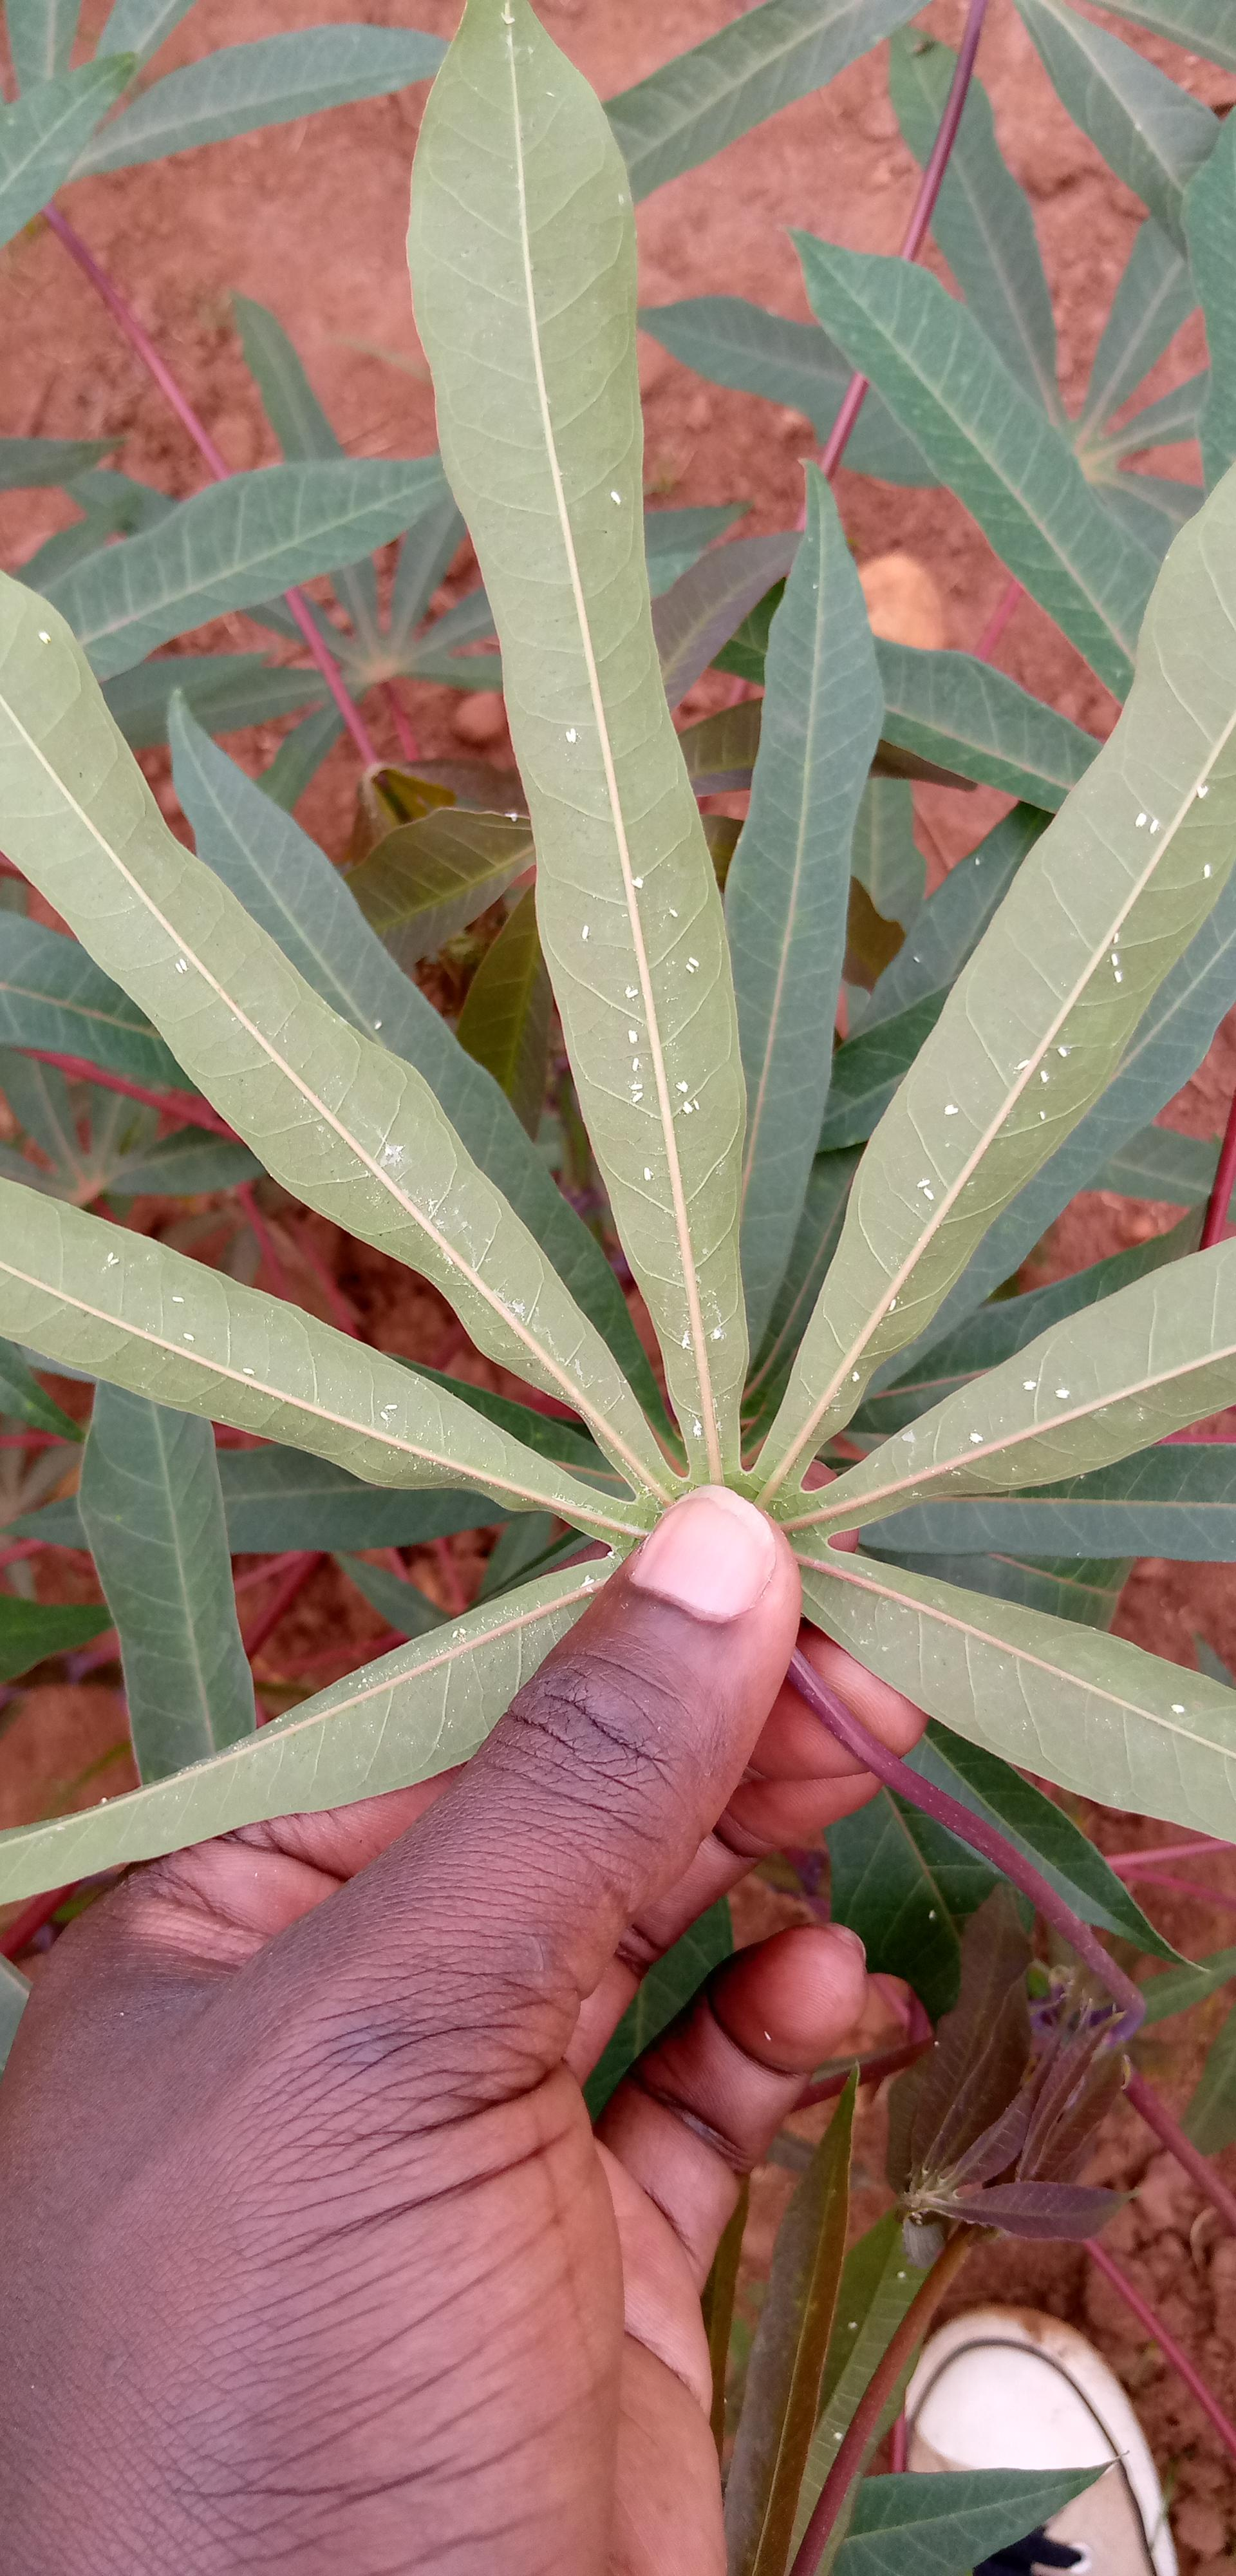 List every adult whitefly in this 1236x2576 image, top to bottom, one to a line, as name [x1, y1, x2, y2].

whitefly [500, 10, 516, 25]
whitefly [610, 489, 623, 507]
whitefly [41, 631, 52, 643]
whitefly [38, 633, 48, 645]
whitefly [570, 727, 577, 744]
whitefly [565, 730, 571, 743]
whitefly [1195, 784, 1210, 800]
whitefly [1134, 812, 1145, 828]
whitefly [1139, 814, 1147, 828]
whitefly [1148, 818, 1161, 835]
whitefly [1201, 862, 1212, 880]
whitefly [635, 876, 644, 885]
whitefly [630, 879, 643, 890]
whitefly [668, 907, 680, 920]
whitefly [580, 923, 590, 941]
whitefly [1112, 931, 1119, 945]
whitefly [1110, 952, 1120, 967]
whitefly [688, 956, 700, 968]
whitefly [178, 957, 189, 972]
whitefly [174, 962, 184, 974]
whitefly [684, 963, 695, 974]
whitefly [1112, 970, 1123, 984]
whitefly [624, 985, 632, 995]
whitefly [626, 989, 639, 1000]
whitefly [373, 1019, 383, 1032]
whitefly [627, 1028, 634, 1044]
whitefly [632, 1030, 638, 1044]
whitefly [1055, 1046, 1069, 1059]
whitefly [630, 1056, 641, 1074]
whitefly [1015, 1058, 1031, 1071]
whitefly [1038, 1069, 1051, 1088]
whitefly [680, 1079, 689, 1090]
whitefly [628, 1082, 644, 1090]
whitefly [675, 1082, 688, 1094]
whitefly [630, 1090, 646, 1104]
whitefly [693, 1097, 701, 1111]
whitefly [684, 1100, 694, 1113]
whitefly [942, 1103, 955, 1111]
whitefly [682, 1105, 689, 1115]
whitefly [944, 1108, 959, 1117]
whitefly [1038, 1110, 1047, 1121]
whitefly [642, 1166, 652, 1182]
whitefly [915, 1177, 932, 1189]
whitefly [922, 1187, 935, 1201]
whitefly [106, 1251, 115, 1263]
whitefly [109, 1258, 121, 1266]
whitefly [170, 1294, 185, 1305]
whitefly [888, 1298, 897, 1312]
whitefly [182, 1332, 196, 1343]
whitefly [241, 1367, 257, 1378]
whitefly [852, 1369, 861, 1381]
whitefly [851, 1375, 857, 1384]
whitefly [1020, 1379, 1037, 1387]
whitefly [1022, 1385, 1035, 1391]
whitefly [1054, 1388, 1070, 1395]
whitefly [1055, 1394, 1069, 1400]
whitefly [383, 1403, 398, 1410]
whitefly [379, 1410, 390, 1422]
whitefly [969, 1432, 985, 1442]
whitefly [968, 1435, 979, 1445]
whitefly [604, 1550, 617, 1560]
whitefly [579, 1573, 596, 1589]
whitefly [458, 1627, 467, 1634]
whitefly [451, 1629, 459, 1639]
whitefly [1170, 1703, 1184, 1709]
whitefly [1172, 1707, 1186, 1714]